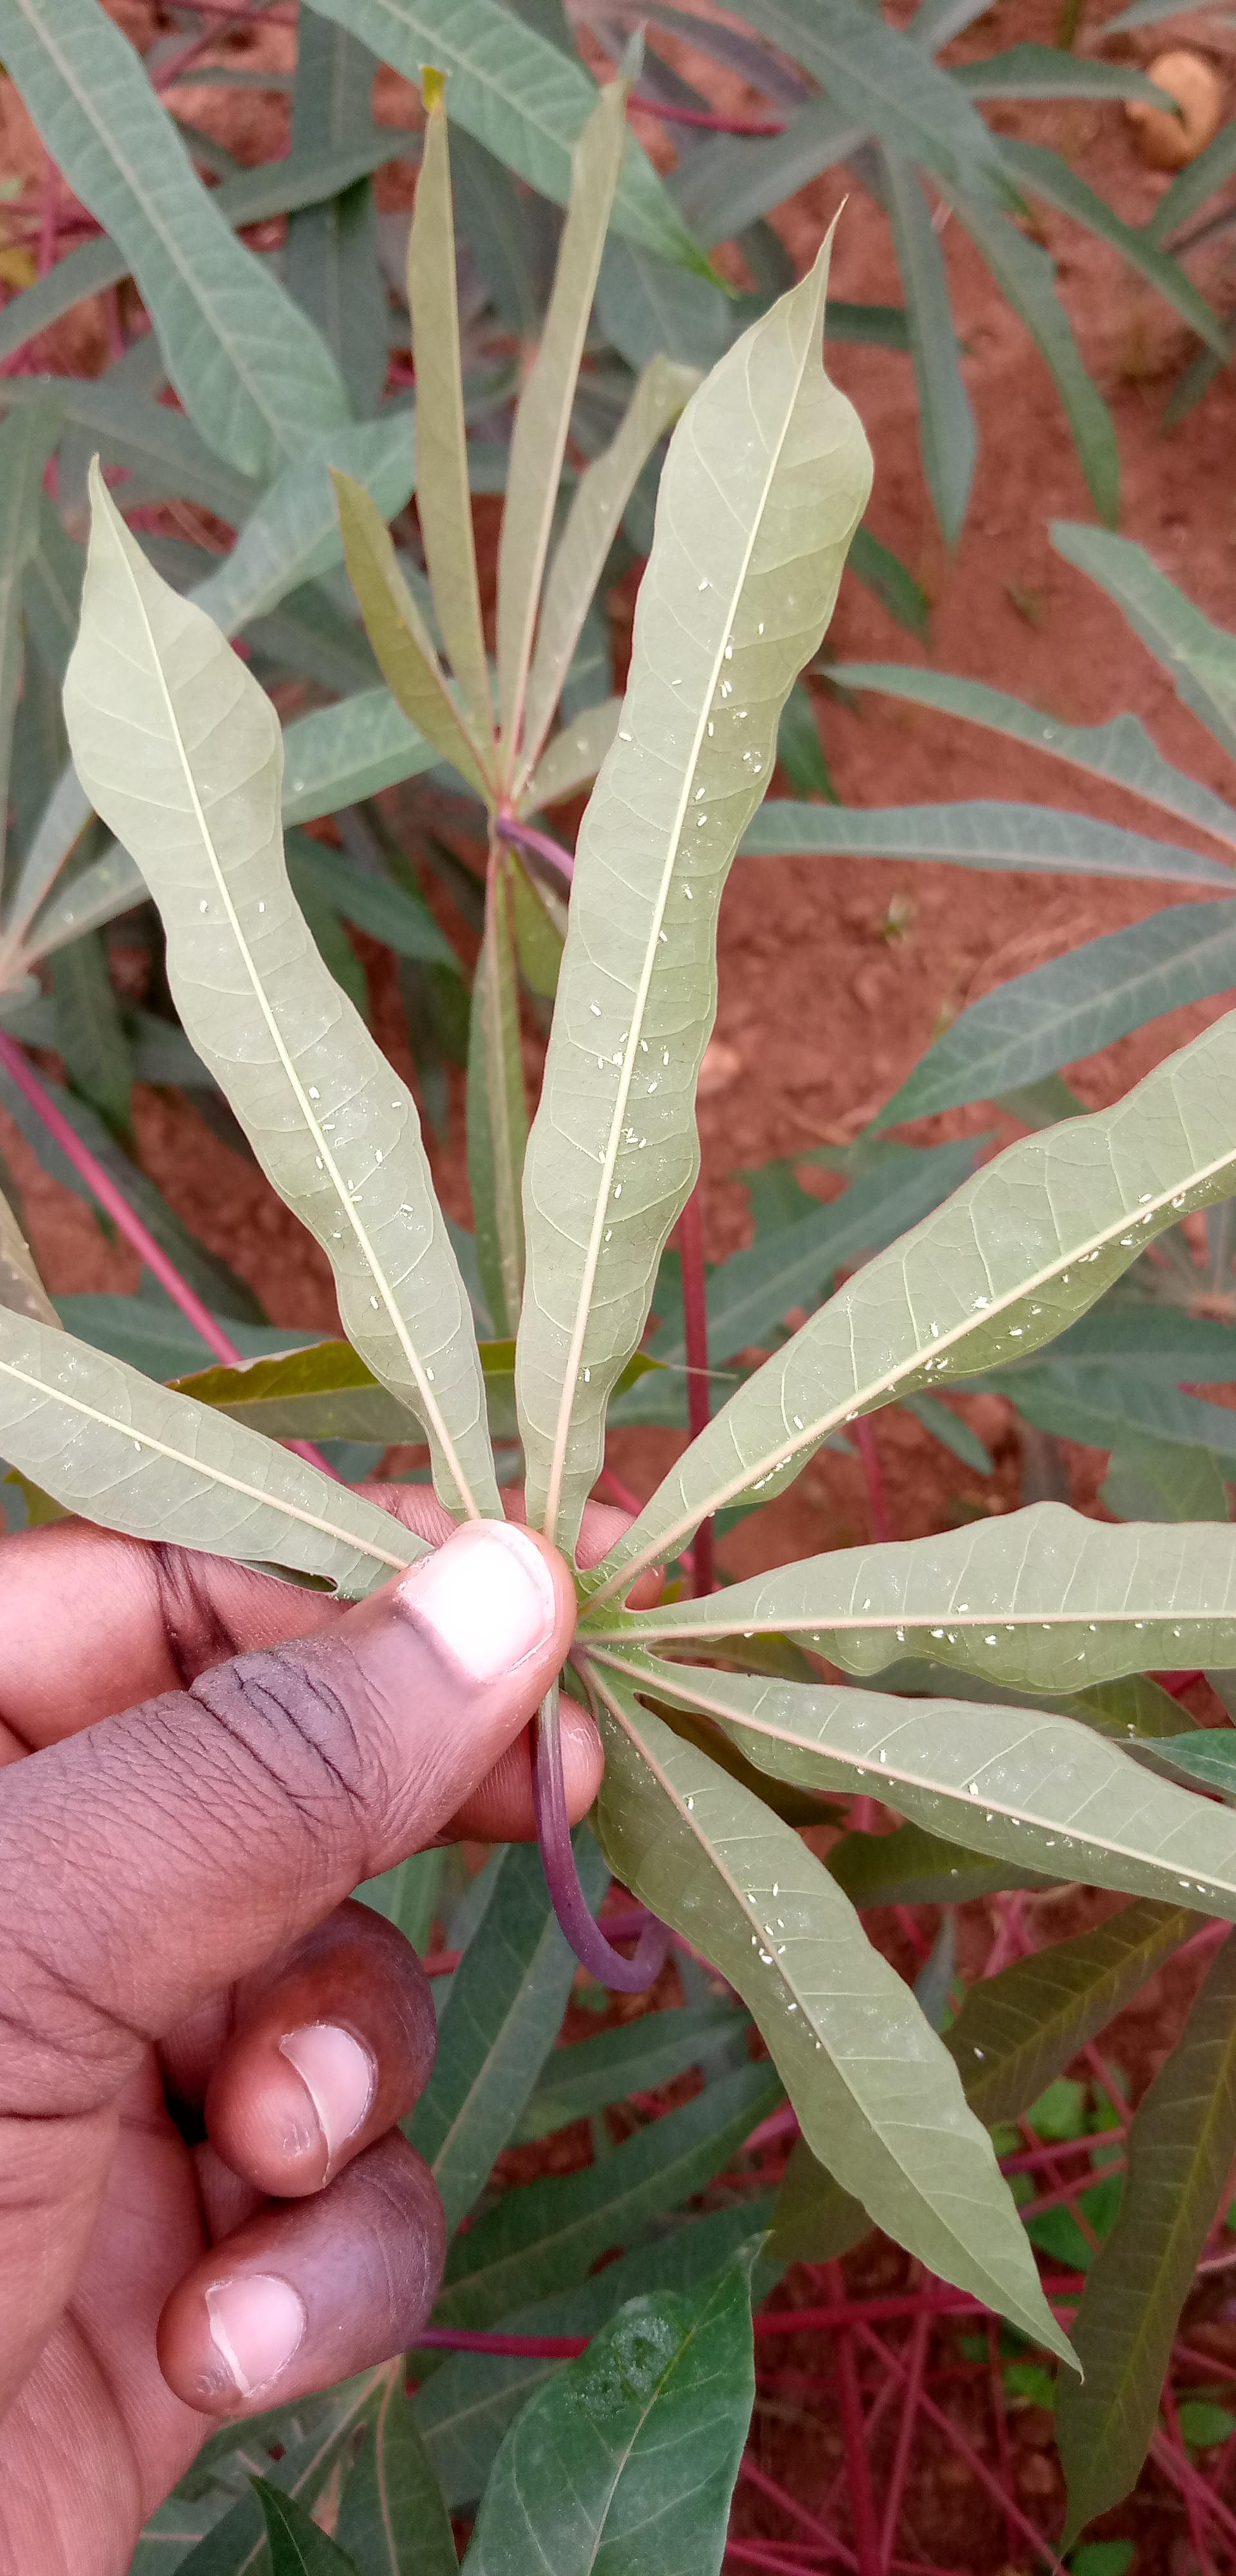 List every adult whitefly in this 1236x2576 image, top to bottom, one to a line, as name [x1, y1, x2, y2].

whitefly [697, 579, 710, 595]
whitefly [756, 620, 767, 638]
whitefly [724, 643, 735, 661]
whitefly [670, 677, 685, 687]
whitefly [724, 679, 735, 694]
whitefly [719, 683, 728, 701]
whitefly [737, 709, 749, 721]
whitefly [706, 720, 716, 738]
whitefly [617, 729, 633, 743]
whitefly [739, 750, 754, 763]
whitefly [753, 762, 763, 775]
whitefly [693, 786, 707, 804]
whitefly [696, 813, 709, 828]
whitefly [683, 884, 696, 902]
whitefly [198, 898, 210, 914]
whitefly [257, 900, 267, 915]
whitefly [659, 929, 670, 943]
whitefly [589, 1003, 604, 1019]
whitefly [617, 1030, 630, 1043]
whitefly [637, 1036, 651, 1054]
whitefly [660, 1048, 673, 1068]
whitefly [617, 1050, 624, 1067]
whitefly [612, 1052, 618, 1065]
whitefly [596, 1056, 606, 1071]
whitefly [644, 1078, 660, 1099]
whitefly [312, 1085, 323, 1101]
whitefly [307, 1088, 315, 1101]
whitefly [389, 1098, 404, 1110]
whitefly [321, 1121, 337, 1132]
whitefly [624, 1125, 635, 1139]
whitefly [624, 1136, 639, 1144]
whitefly [637, 1136, 649, 1150]
whitefly [374, 1146, 386, 1166]
whitefly [597, 1150, 607, 1165]
whitefly [313, 1154, 325, 1170]
whitefly [346, 1176, 357, 1191]
whitefly [613, 1181, 625, 1202]
whitefly [1136, 1192, 1154, 1206]
whitefly [349, 1193, 366, 1204]
whitefly [1170, 1197, 1178, 1209]
whitefly [1177, 1197, 1186, 1209]
whitefly [398, 1201, 415, 1213]
whitefly [1141, 1211, 1153, 1226]
whitefly [604, 1228, 613, 1246]
whitefly [331, 1230, 344, 1240]
whitefly [1119, 1238, 1135, 1249]
whitefly [1088, 1249, 1100, 1264]
whitefly [1076, 1253, 1090, 1265]
whitefly [1060, 1272, 1072, 1286]
whitefly [368, 1294, 382, 1312]
whitefly [971, 1294, 989, 1303]
whitefly [973, 1302, 990, 1310]
whitefly [1029, 1307, 1045, 1316]
whitefly [928, 1320, 942, 1339]
whitefly [1005, 1325, 1025, 1338]
whitefly [936, 1356, 950, 1372]
whitefly [923, 1359, 933, 1372]
whitefly [581, 1363, 594, 1384]
whitefly [424, 1365, 438, 1382]
whitefly [886, 1383, 895, 1393]
whitefly [852, 1409, 859, 1419]
whitefly [791, 1413, 807, 1430]
whitefly [133, 1440, 146, 1454]
whitefly [782, 1454, 792, 1464]
whitefly [763, 1470, 774, 1482]
whitefly [750, 1479, 765, 1492]
whitefly [860, 1596, 874, 1612]
whitefly [955, 1602, 971, 1614]
whitefly [1132, 1620, 1147, 1631]
whitefly [1040, 1622, 1054, 1632]
whitefly [1087, 1622, 1098, 1633]
whitefly [1004, 1623, 1015, 1632]
whitefly [1171, 1627, 1183, 1640]
whitefly [894, 1627, 904, 1636]
whitefly [928, 1627, 943, 1640]
whitefly [741, 1631, 756, 1640]
whitefly [946, 1631, 957, 1645]
whitefly [808, 1632, 823, 1643]
whitefly [983, 1633, 998, 1642]
whitefly [895, 1635, 906, 1643]
whitefly [984, 1640, 998, 1647]
whitefly [877, 1747, 889, 1764]
whitefly [856, 1766, 866, 1777]
whitefly [972, 1779, 981, 1797]
whitefly [969, 1783, 975, 1797]
whitefly [685, 1794, 697, 1813]
whitefly [984, 1812, 996, 1824]
whitefly [1009, 1817, 1024, 1826]
whitefly [1177, 1878, 1191, 1888]
whitefly [769, 1879, 782, 1899]
whitefly [1195, 1882, 1208, 1895]
whitefly [745, 1891, 758, 1907]
whitefly [776, 1915, 787, 1928]
whitefly [763, 1922, 776, 1937]
whitefly [750, 1933, 758, 1947]
whitefly [776, 1942, 787, 1956]
whitefly [757, 1946, 768, 1956]
whitefly [760, 1955, 776, 1965]
whitefly [786, 2002, 801, 2013]